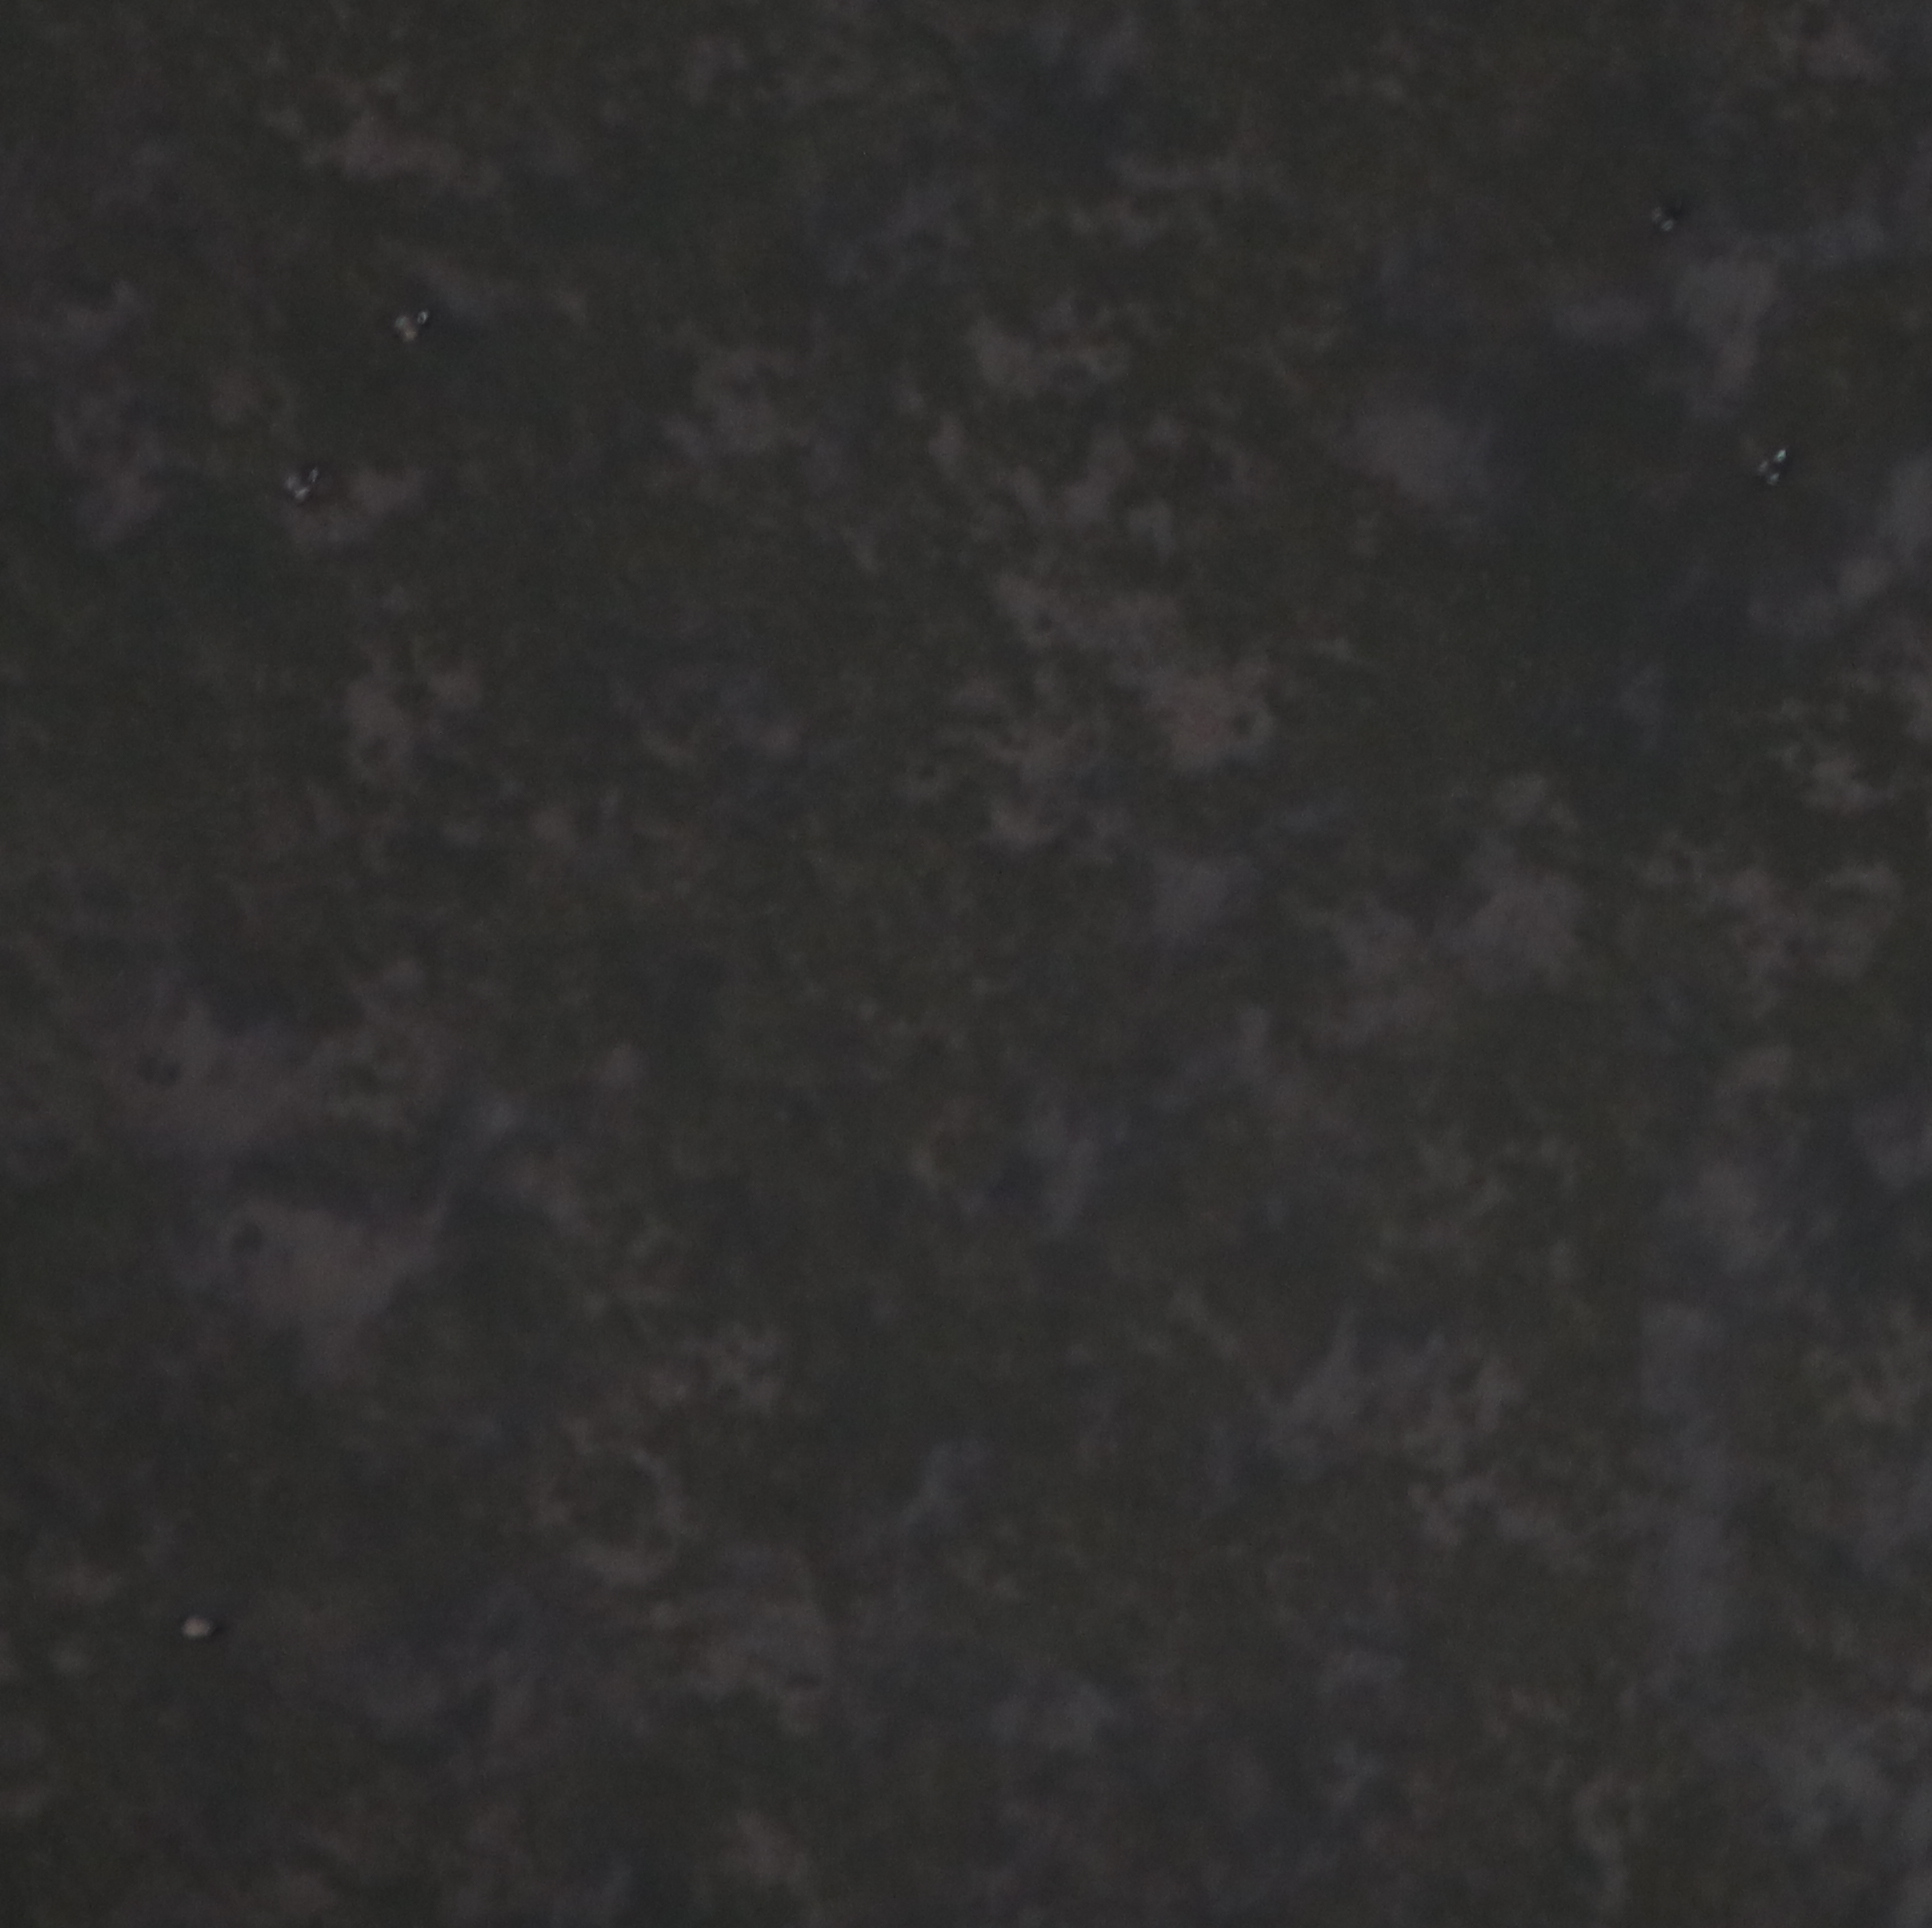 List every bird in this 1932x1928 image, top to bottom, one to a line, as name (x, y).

brant (1666, 215)
brant (418, 325)
brant (1777, 466)
brant (302, 485)
brant (197, 1622)